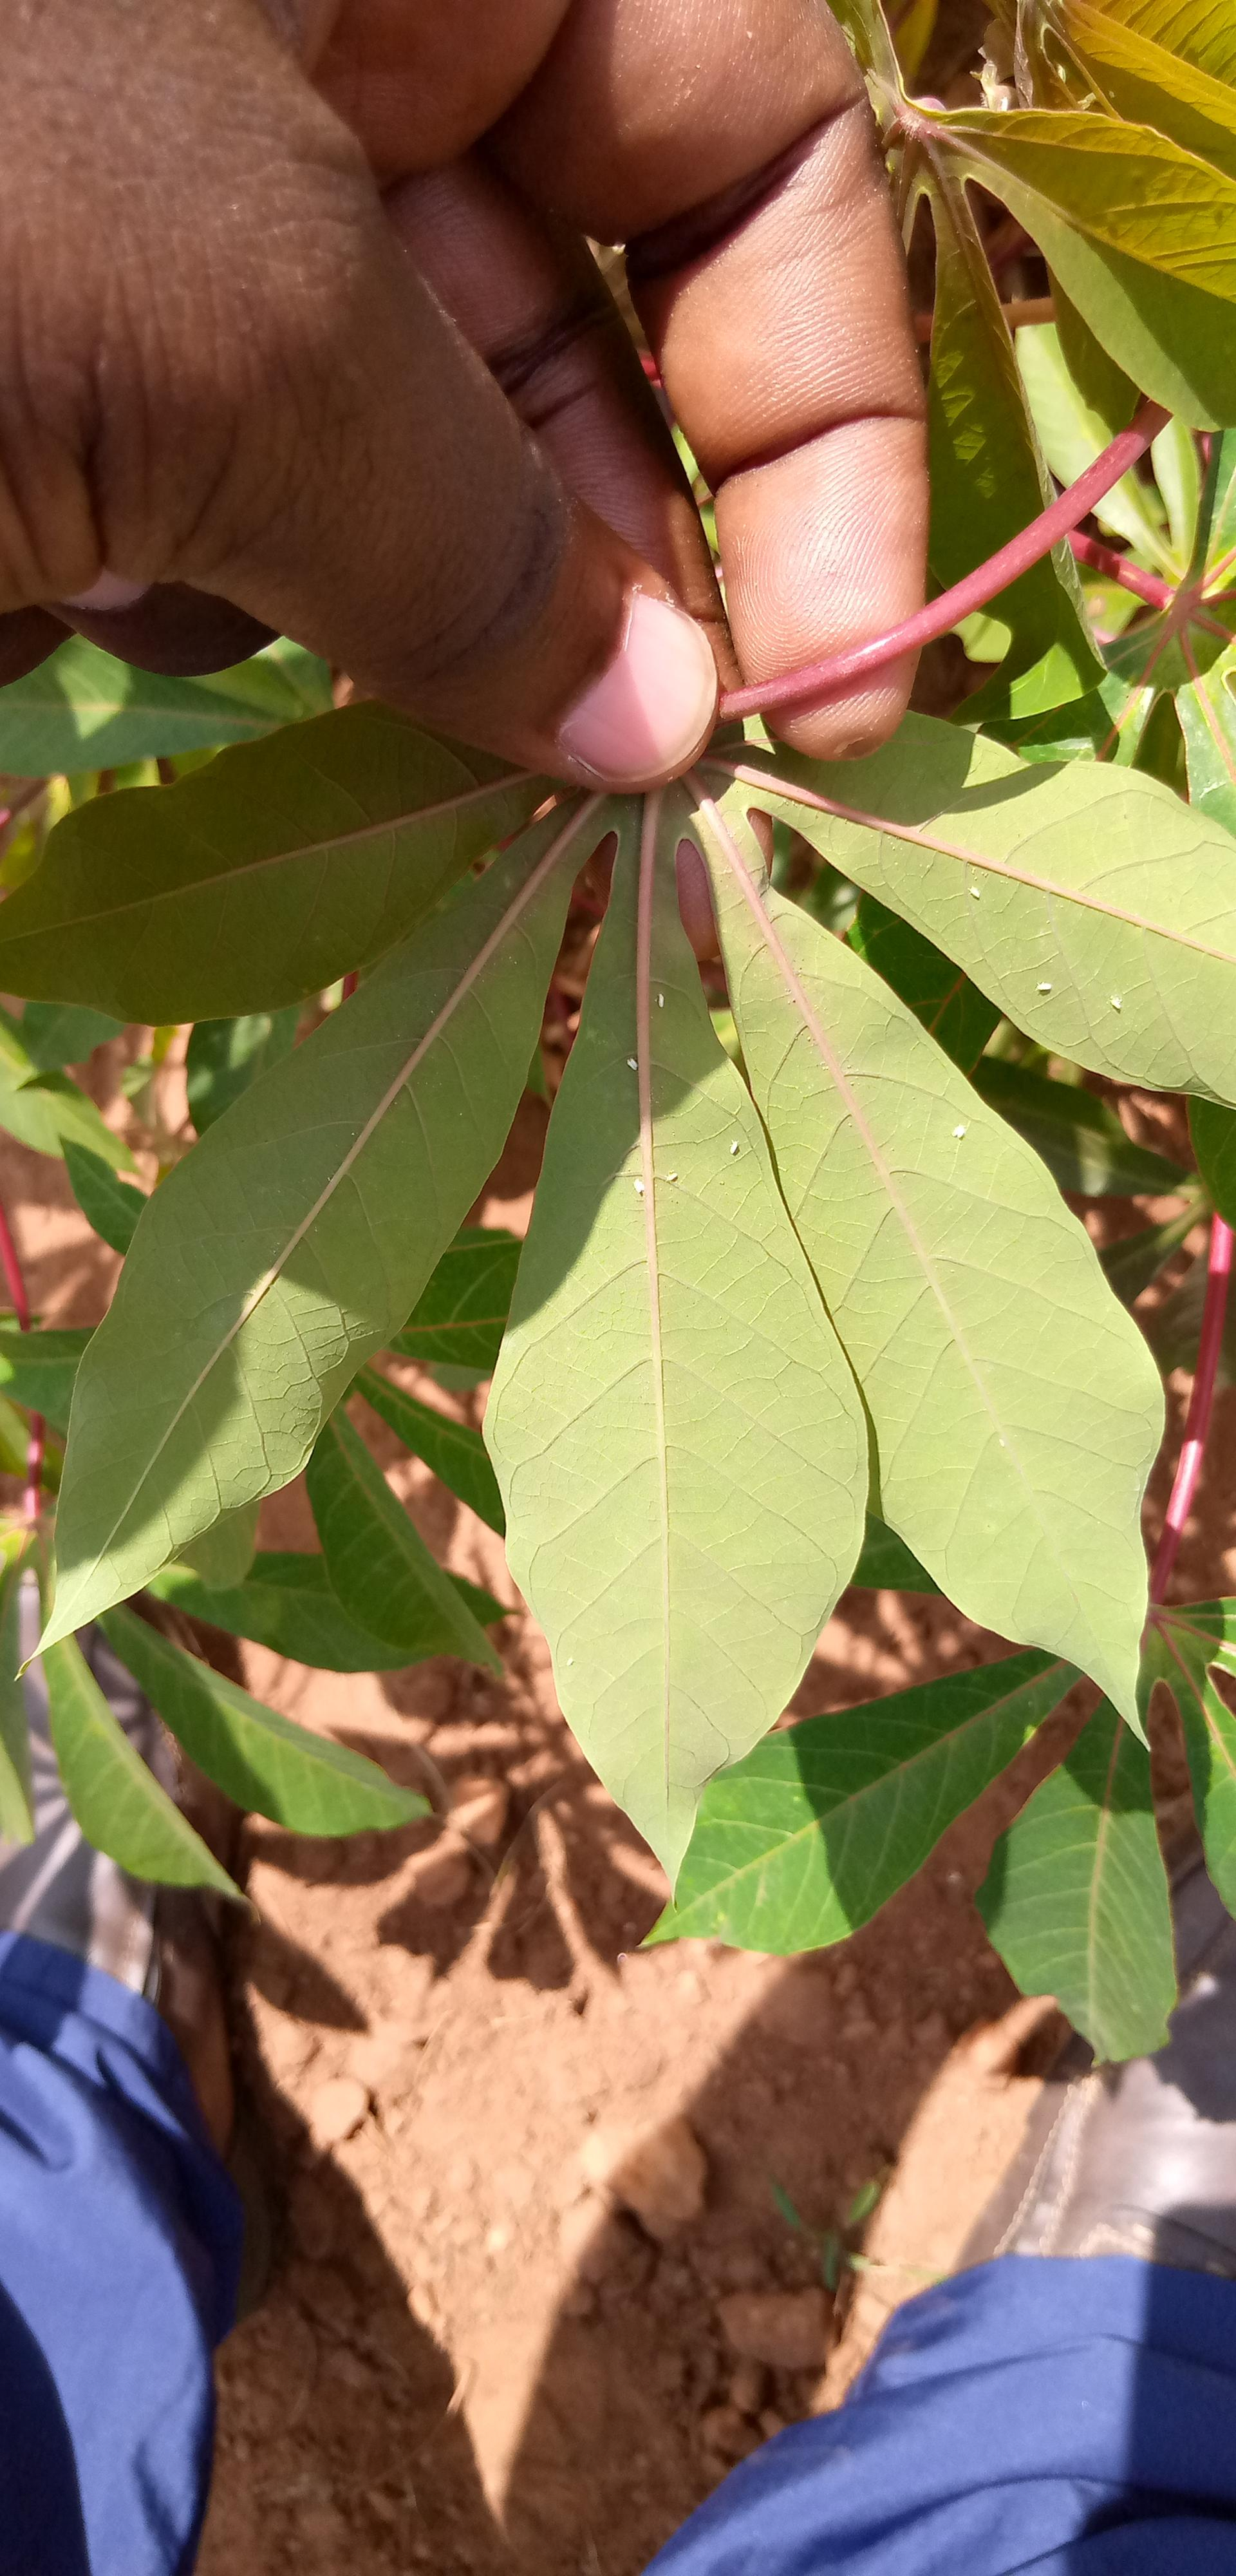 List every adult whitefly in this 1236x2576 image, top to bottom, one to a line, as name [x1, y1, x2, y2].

whitefly [962, 878, 986, 909]
whitefly [1029, 972, 1052, 1001]
whitefly [648, 984, 670, 1019]
whitefly [1105, 984, 1129, 1021]
whitefly [611, 1046, 644, 1082]
whitefly [612, 1046, 653, 1088]
whitefly [943, 1109, 975, 1153]
whitefly [943, 1116, 969, 1146]
whitefly [725, 1135, 741, 1159]
whitefly [664, 1168, 680, 1185]
whitefly [623, 1173, 656, 1204]